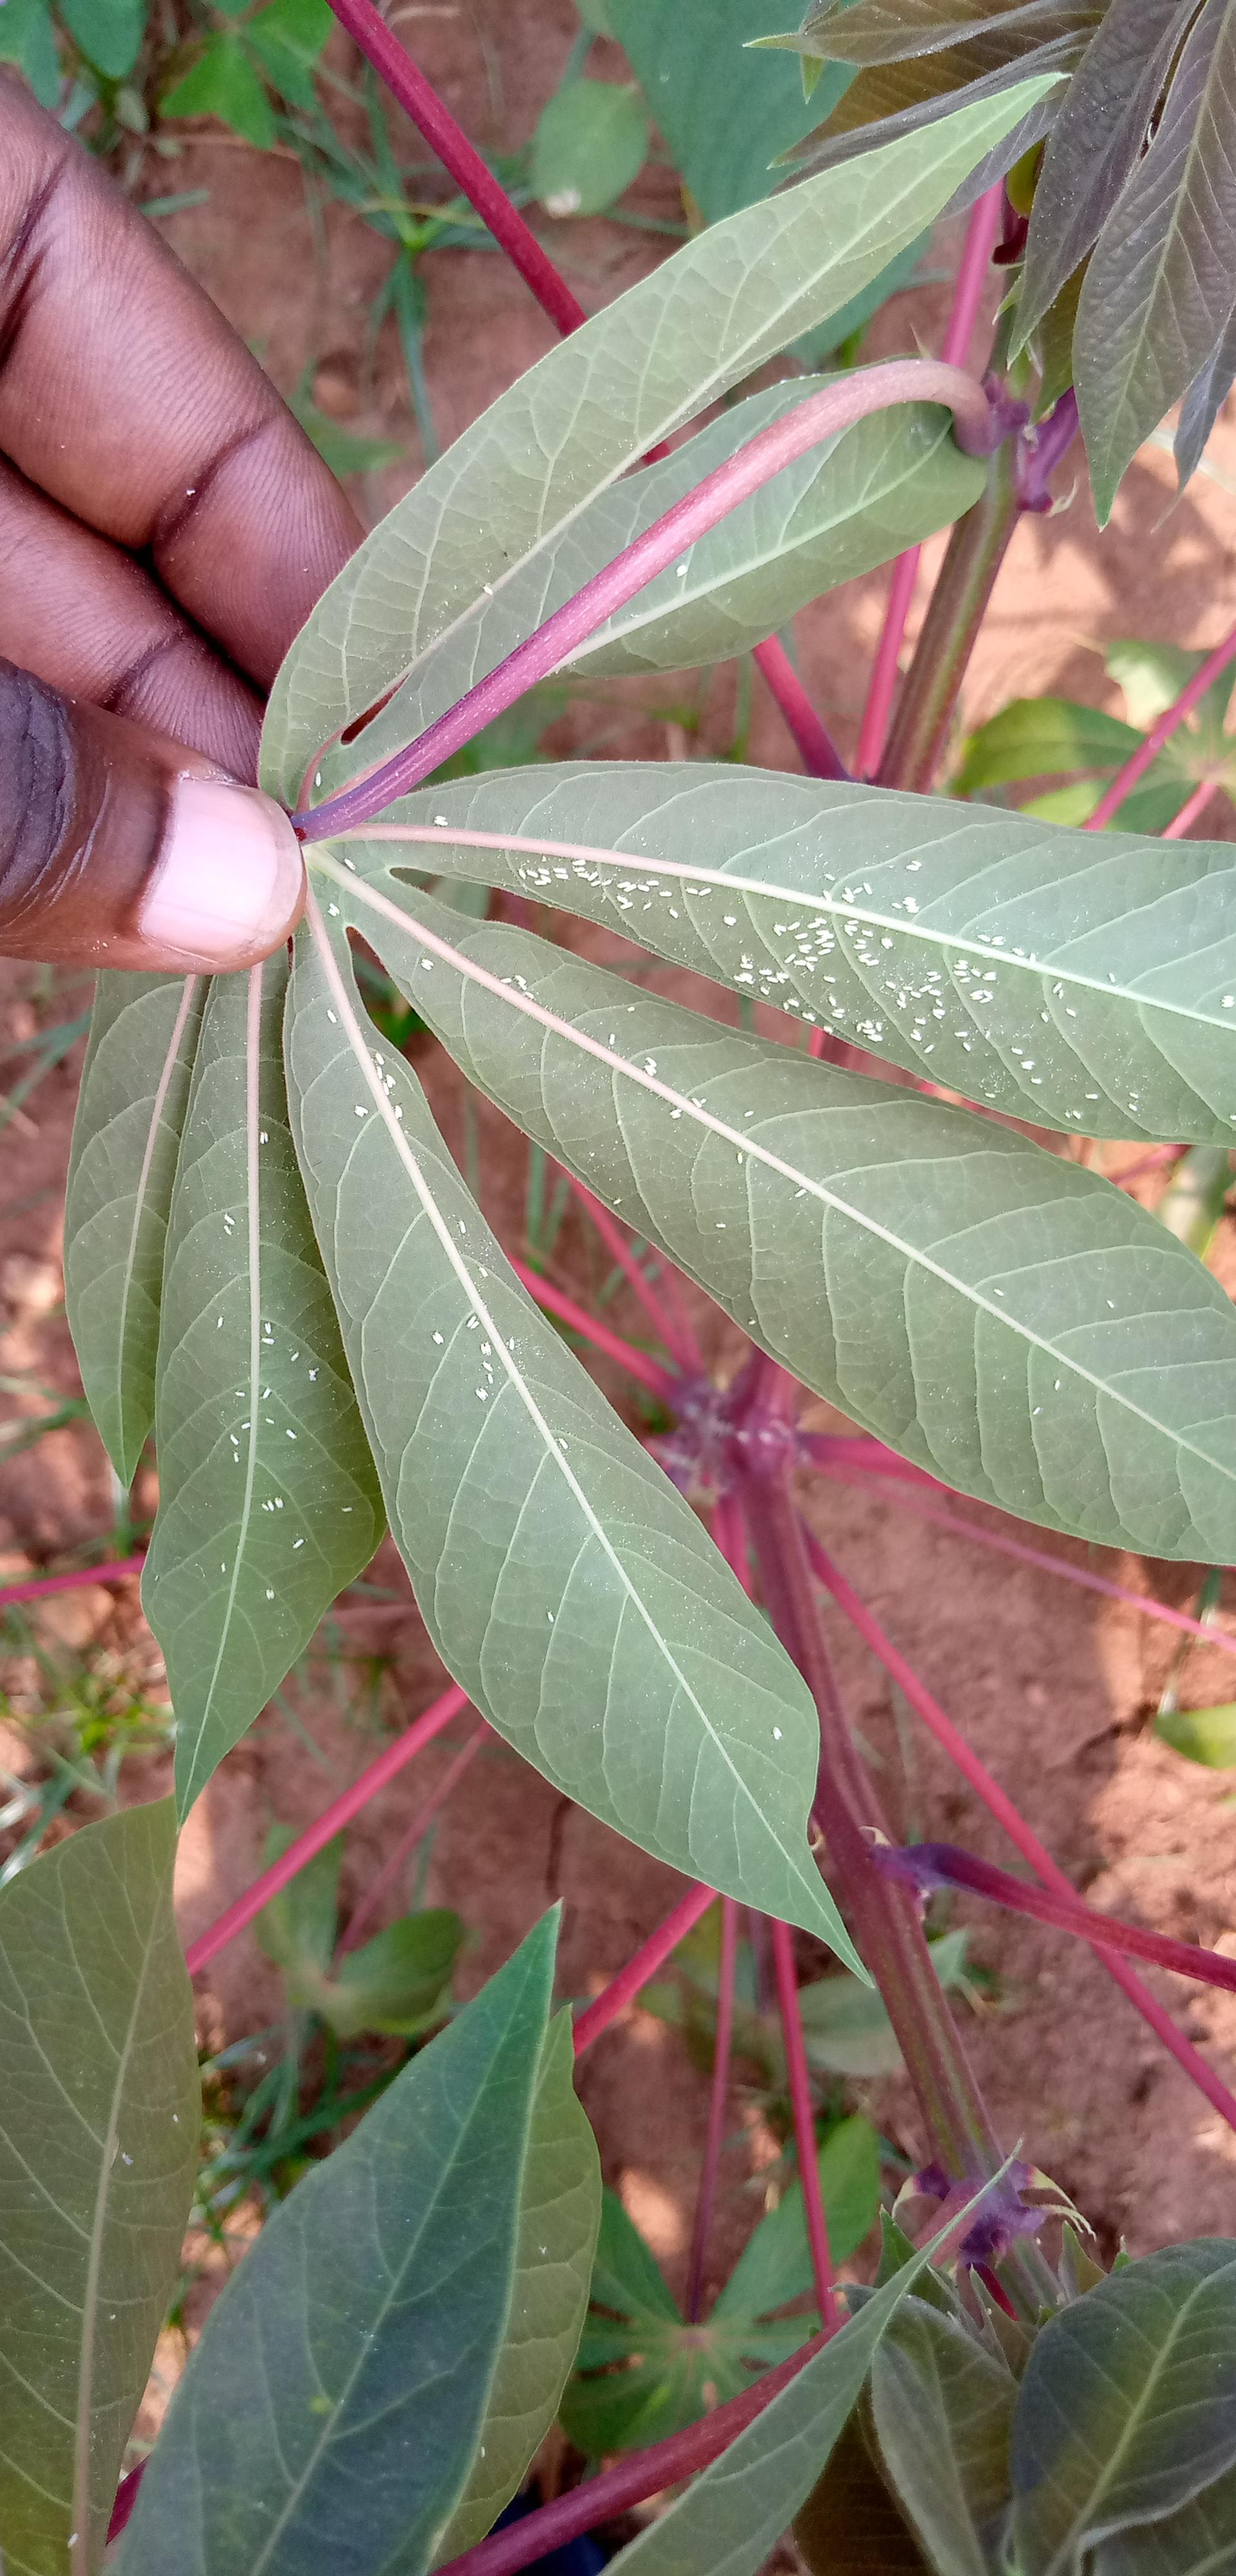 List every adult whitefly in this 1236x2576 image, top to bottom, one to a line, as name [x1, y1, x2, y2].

whitefly [674, 562, 689, 579]
whitefly [482, 585, 494, 596]
whitefly [314, 771, 321, 788]
whitefly [434, 815, 446, 821]
whitefly [434, 819, 448, 826]
whitefly [343, 856, 358, 871]
whitefly [570, 859, 586, 866]
whitefly [912, 860, 922, 867]
whitefly [904, 864, 919, 871]
whitefly [553, 866, 567, 873]
whitefly [538, 867, 550, 875]
whitefly [572, 867, 585, 872]
whitefly [517, 868, 526, 880]
whitefly [525, 868, 539, 878]
whitefly [588, 871, 599, 881]
whitefly [823, 871, 835, 882]
whitefly [576, 872, 588, 878]
whitefly [555, 873, 570, 880]
whitefly [540, 875, 552, 884]
whitefly [602, 879, 612, 887]
whitefly [645, 879, 660, 887]
whitefly [533, 880, 547, 886]
whitefly [591, 880, 601, 887]
whitefly [617, 882, 631, 889]
whitefly [863, 882, 873, 896]
whitefly [624, 884, 637, 893]
whitefly [637, 884, 650, 893]
whitefly [854, 885, 863, 895]
whitefly [686, 887, 698, 896]
whitefly [698, 887, 711, 898]
whitefly [843, 887, 852, 895]
whitefly [822, 889, 833, 901]
whitefly [659, 891, 673, 897]
whitefly [841, 893, 855, 903]
whitefly [617, 895, 627, 904]
whitefly [904, 896, 915, 901]
whitefly [642, 901, 653, 911]
whitefly [903, 901, 917, 905]
whitefly [328, 902, 341, 915]
whitefly [620, 902, 633, 911]
whitefly [890, 902, 901, 910]
whitefly [906, 905, 920, 909]
whitefly [326, 907, 337, 917]
whitefly [668, 908, 679, 919]
whitefly [908, 909, 919, 914]
whitefly [724, 916, 736, 923]
whitefly [814, 918, 827, 925]
whitefly [846, 919, 859, 925]
whitefly [724, 920, 735, 927]
whitefly [788, 920, 800, 932]
whitefly [807, 922, 820, 929]
whitefly [843, 923, 857, 931]
whitefly [774, 924, 787, 933]
whitefly [772, 927, 782, 937]
whitefly [860, 929, 874, 938]
whitefly [814, 929, 830, 934]
whitefly [845, 929, 854, 936]
whitefly [792, 933, 809, 940]
whitefly [977, 933, 991, 943]
whitefly [821, 934, 835, 939]
whitefly [991, 934, 1004, 941]
whitefly [815, 937, 827, 945]
whitefly [884, 937, 894, 947]
whitefly [881, 938, 889, 949]
whitefly [855, 938, 866, 945]
whitefly [991, 941, 1005, 946]
whitefly [821, 942, 835, 948]
whitefly [798, 944, 812, 950]
whitefly [852, 944, 867, 950]
whitefly [1011, 946, 1025, 957]
whitefly [798, 948, 810, 954]
whitefly [818, 948, 832, 956]
whitefly [1029, 952, 1038, 963]
whitefly [784, 953, 796, 963]
whitefly [856, 953, 874, 959]
whitefly [740, 954, 749, 963]
whitefly [805, 956, 818, 962]
whitefly [859, 958, 868, 963]
whitefly [420, 958, 435, 967]
whitefly [957, 958, 969, 964]
whitefly [867, 959, 879, 967]
whitefly [793, 960, 807, 966]
whitefly [806, 962, 814, 972]
whitefly [420, 963, 433, 971]
whitefly [738, 963, 754, 970]
whitefly [953, 964, 968, 970]
whitefly [969, 967, 981, 978]
whitefly [758, 969, 772, 976]
whitefly [952, 969, 968, 977]
whitefly [925, 970, 938, 976]
whitefly [983, 971, 997, 976]
whitefly [1107, 972, 1117, 984]
whitefly [739, 972, 753, 980]
whitefly [514, 973, 526, 984]
whitefly [822, 974, 836, 983]
whitefly [928, 974, 942, 983]
whitefly [733, 975, 745, 983]
whitefly [766, 976, 779, 984]
whitefly [983, 976, 998, 981]
whitefly [500, 976, 512, 984]
whitefly [958, 977, 971, 983]
whitefly [885, 981, 895, 990]
whitefly [518, 981, 527, 991]
whitefly [1053, 981, 1062, 994]
whitefly [919, 984, 932, 993]
whitefly [760, 985, 769, 996]
whitefly [902, 985, 912, 990]
whitefly [1058, 989, 1064, 1000]
whitefly [968, 989, 983, 996]
whitefly [983, 989, 994, 1000]
whitefly [929, 990, 942, 996]
whitefly [523, 990, 535, 1000]
whitefly [910, 990, 922, 999]
whitefly [899, 991, 907, 1002]
whitefly [1222, 994, 1235, 999]
whitefly [828, 994, 837, 1007]
whitefly [971, 996, 983, 1000]
whitefly [935, 997, 944, 1007]
whitefly [787, 998, 800, 1008]
whitefly [896, 998, 907, 1009]
whitefly [980, 998, 989, 1004]
whitefly [1222, 998, 1235, 1004]
whitefly [783, 1001, 790, 1011]
whitefly [1221, 1003, 1233, 1009]
whitefly [624, 1005, 638, 1014]
whitefly [1064, 1007, 1077, 1018]
whitefly [325, 1007, 338, 1025]
whitefly [833, 1007, 845, 1013]
whitefly [932, 1008, 946, 1015]
whitefly [801, 1011, 809, 1020]
whitefly [1040, 1011, 1050, 1023]
whitefly [830, 1012, 843, 1019]
whitefly [932, 1012, 942, 1019]
whitefly [808, 1013, 816, 1023]
whitefly [914, 1017, 926, 1026]
whitefly [865, 1019, 874, 1028]
whitefly [876, 1021, 883, 1032]
whitefly [856, 1022, 861, 1033]
whitefly [861, 1023, 870, 1029]
whitefly [823, 1025, 833, 1035]
whitefly [862, 1028, 876, 1034]
whitefly [912, 1028, 921, 1036]
whitefly [953, 1030, 968, 1037]
whitefly [608, 1032, 616, 1046]
whitefly [910, 1033, 922, 1041]
whitefly [871, 1034, 883, 1042]
whitefly [867, 1035, 877, 1042]
whitefly [962, 1041, 971, 1052]
whitefly [923, 1043, 935, 1054]
whitefly [1009, 1046, 1024, 1056]
whitefly [374, 1051, 386, 1065]
whitefly [644, 1056, 657, 1066]
whitefly [1018, 1060, 1035, 1065]
whitefly [1020, 1064, 1033, 1071]
whitefly [375, 1065, 384, 1079]
whitefly [644, 1065, 657, 1077]
whitefly [385, 1074, 398, 1088]
whitefly [1029, 1077, 1042, 1086]
whitefly [382, 1082, 389, 1096]
whitefly [1128, 1090, 1140, 1100]
whitefly [983, 1091, 997, 1099]
whitefly [1084, 1092, 1098, 1101]
whitefly [691, 1096, 702, 1108]
whitefly [699, 1097, 708, 1104]
whitefly [1127, 1103, 1138, 1112]
whitefly [393, 1104, 404, 1120]
whitefly [355, 1105, 369, 1115]
whitefly [669, 1108, 682, 1116]
whitefly [743, 1109, 756, 1118]
whitefly [353, 1110, 365, 1118]
whitefly [1072, 1110, 1081, 1120]
whitefly [1063, 1111, 1071, 1120]
whitefly [672, 1113, 681, 1121]
whitefly [259, 1130, 265, 1144]
whitefly [265, 1131, 270, 1143]
whitefly [736, 1150, 744, 1165]
whitefly [792, 1188, 807, 1199]
whitefly [612, 1197, 624, 1207]
whitefly [223, 1212, 238, 1226]
whitefly [457, 1219, 469, 1235]
whitefly [714, 1222, 727, 1229]
whitefly [222, 1224, 232, 1236]
whitefly [477, 1265, 490, 1280]
whitefly [992, 1287, 1004, 1297]
whitefly [1105, 1299, 1116, 1310]
whitefly [215, 1315, 225, 1329]
whitefly [747, 1318, 756, 1325]
whitefly [263, 1321, 273, 1335]
whitefly [435, 1331, 444, 1344]
whitefly [431, 1334, 440, 1345]
whitefly [261, 1336, 276, 1347]
whitefly [508, 1336, 517, 1352]
whitefly [484, 1341, 493, 1356]
whitefly [480, 1343, 487, 1354]
whitefly [288, 1349, 301, 1363]
whitefly [481, 1361, 494, 1372]
whitefly [306, 1366, 318, 1377]
whitefly [485, 1372, 495, 1385]
whitefly [308, 1375, 319, 1383]
whitefly [1052, 1378, 1060, 1392]
whitefly [261, 1387, 273, 1399]
whitefly [480, 1388, 489, 1398]
whitefly [474, 1388, 485, 1401]
whitefly [233, 1390, 247, 1399]
whitefly [1030, 1405, 1042, 1417]
whitefly [264, 1416, 275, 1426]
whitefly [240, 1421, 252, 1430]
whitefly [285, 1428, 298, 1441]
whitefly [229, 1433, 239, 1446]
whitefly [556, 1437, 570, 1450]
whitefly [232, 1450, 240, 1464]
whitefly [275, 1497, 280, 1509]
whitefly [279, 1497, 285, 1509]
whitefly [267, 1499, 274, 1512]
whitefly [259, 1502, 270, 1511]
whitefly [339, 1505, 353, 1514]
whitefly [290, 1537, 307, 1550]
whitefly [220, 1561, 227, 1574]
whitefly [265, 1588, 270, 1600]
whitefly [270, 1588, 276, 1599]
whitefly [546, 1609, 556, 1624]
whitefly [771, 1723, 785, 1741]
whitefly [171, 2112, 180, 2123]
whitefly [536, 2244, 549, 2257]
whitefly [480, 2444, 487, 2459]
whitefly [66, 2530, 81, 2549]